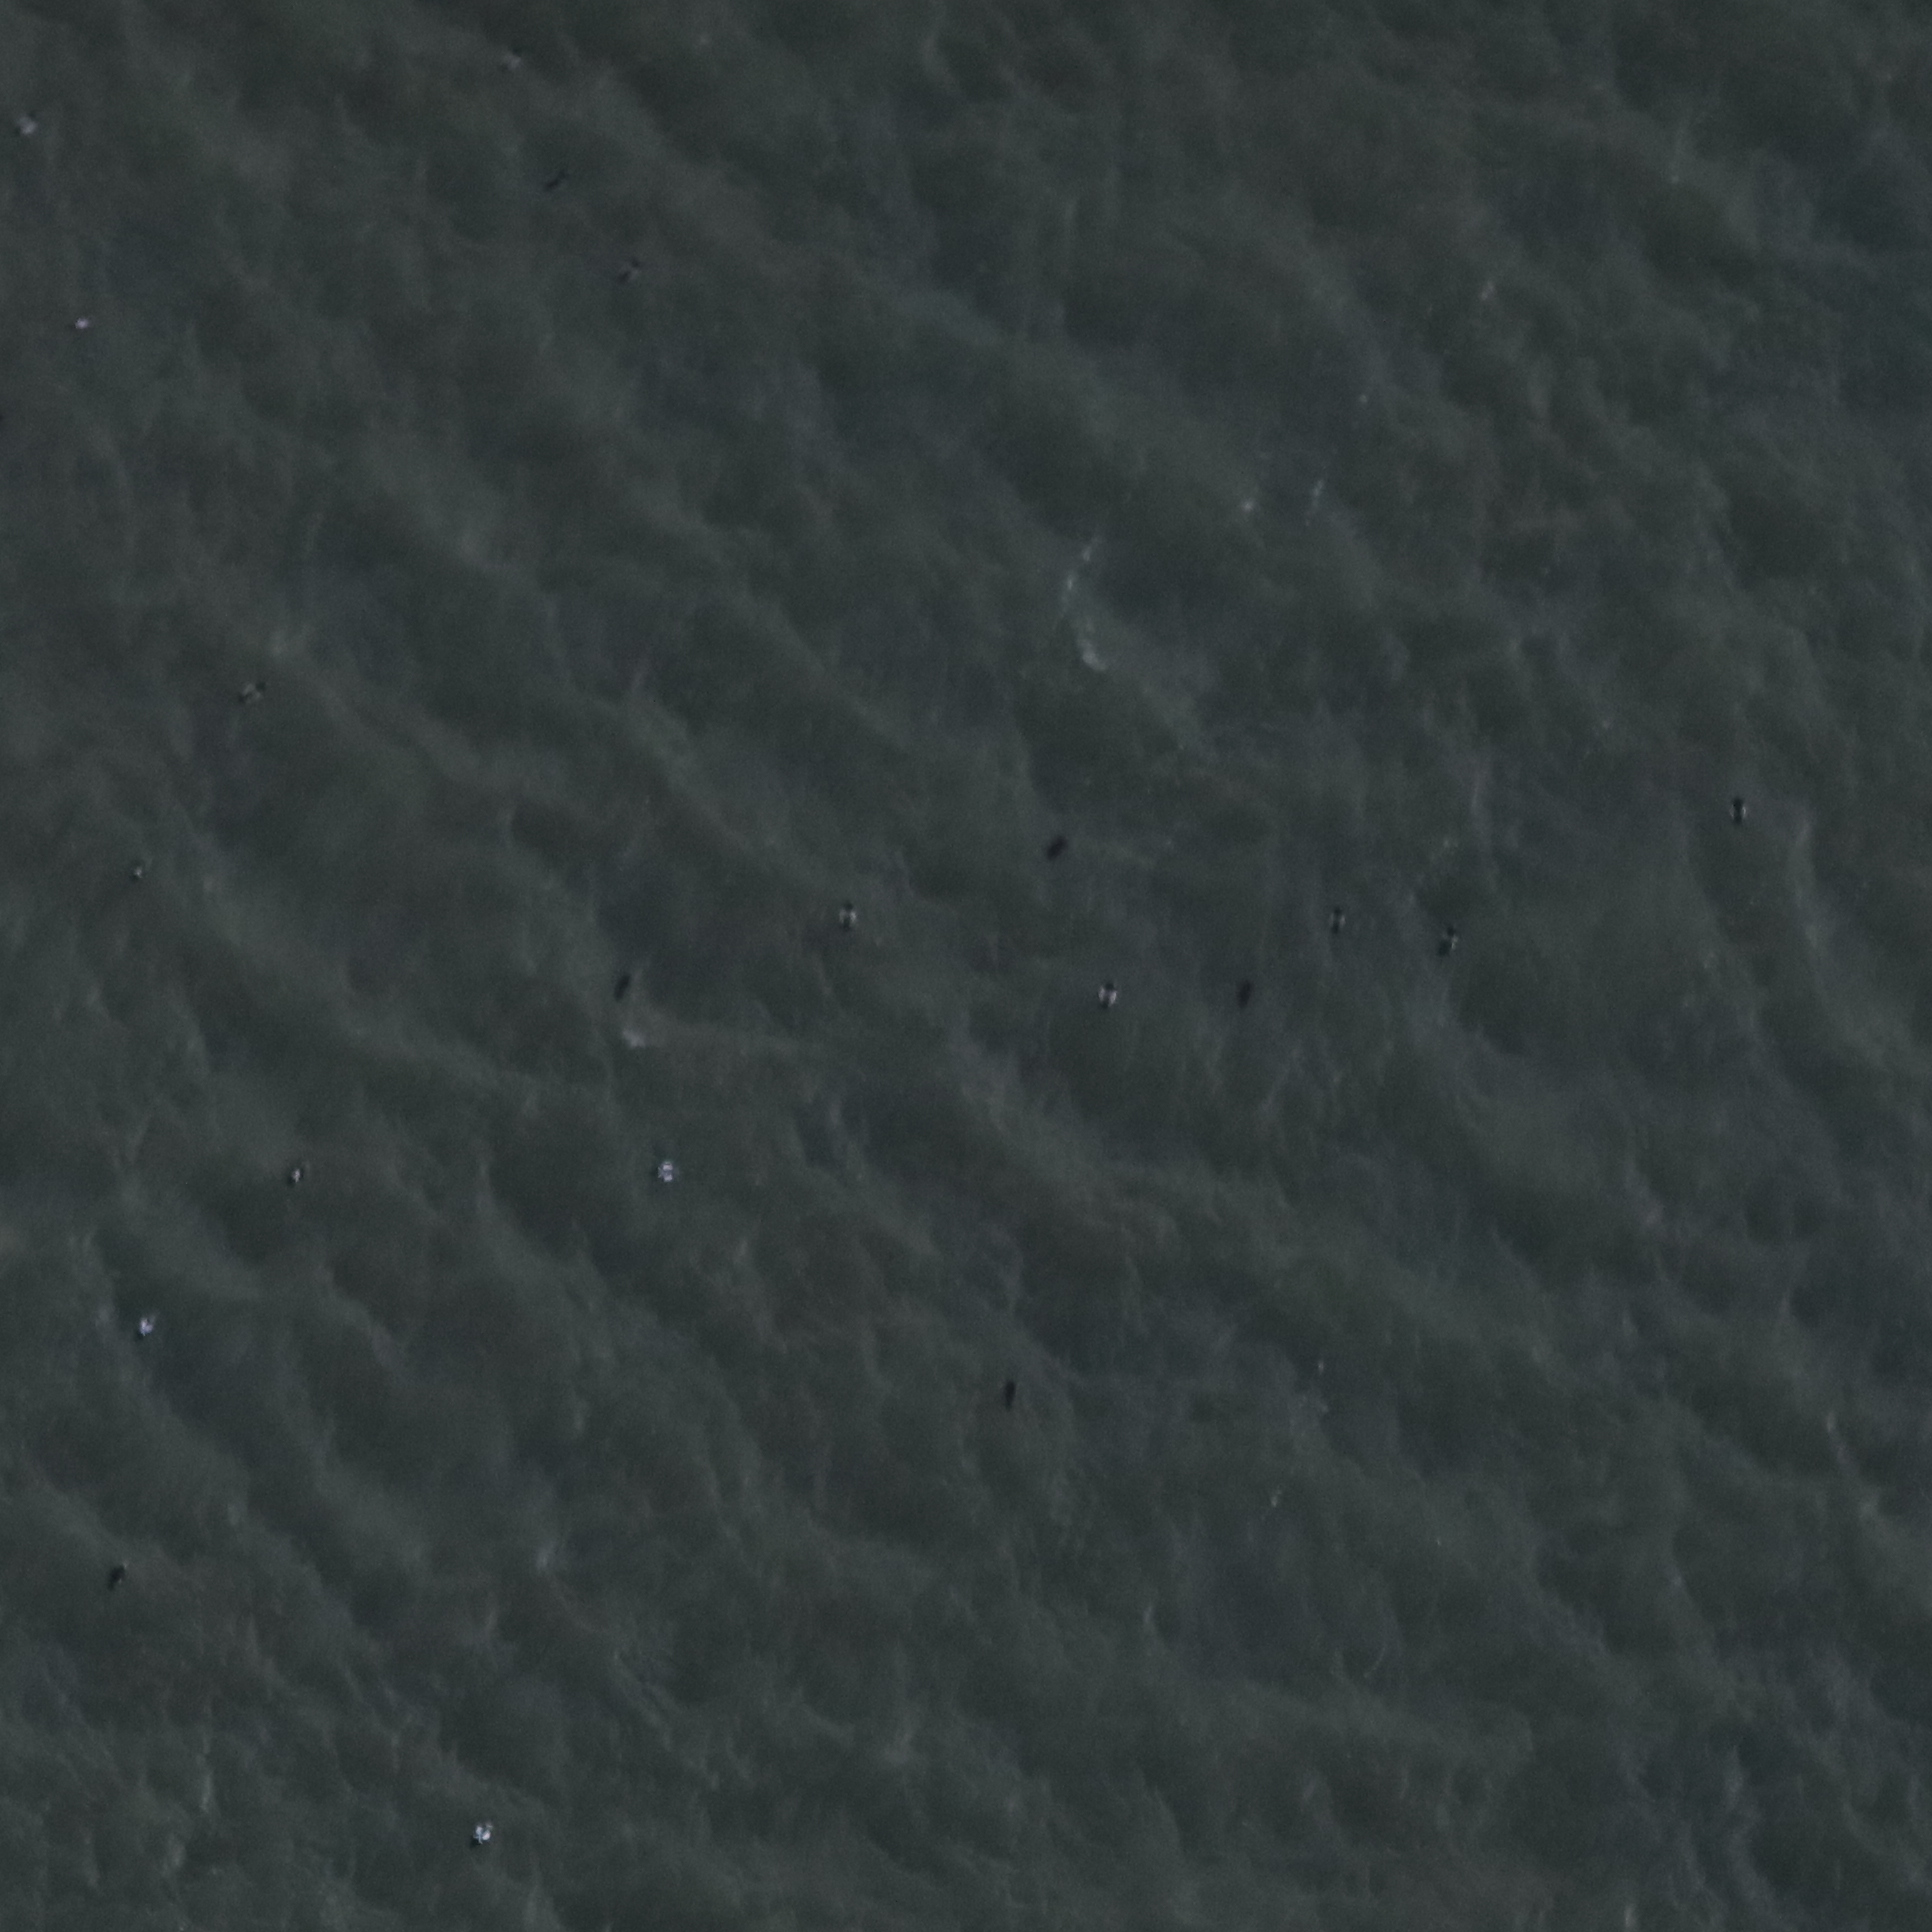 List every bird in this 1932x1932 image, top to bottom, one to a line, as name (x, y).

other bird (510, 54)
other bird (24, 127)
other bird (555, 180)
other bird (626, 270)
other bird (81, 326)
other bird (247, 693)
other bird (1740, 814)
other bird (1053, 849)
other bird (138, 878)
other bird (847, 917)
other bird (1341, 920)
other bird (1449, 942)
other bird (624, 984)
other bird (1108, 991)
other bird (1243, 995)
other bird (664, 1173)
other bird (296, 1175)
other bird (146, 1327)
other bird (1007, 1393)
other bird (117, 1579)
other bird (481, 1836)